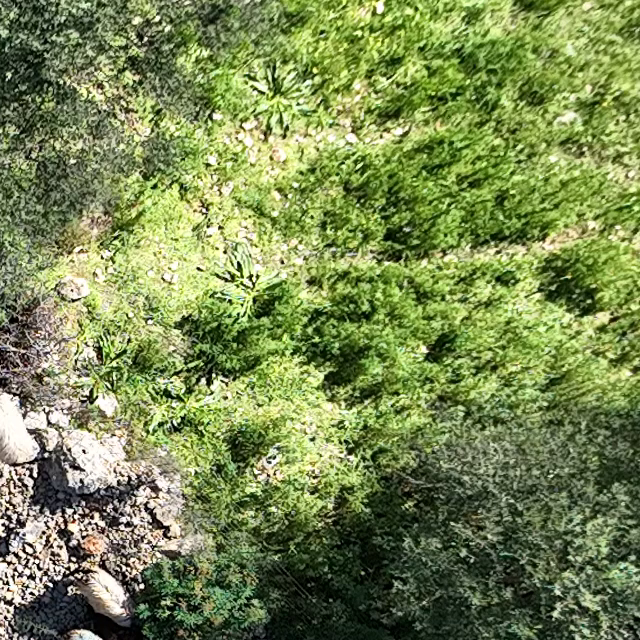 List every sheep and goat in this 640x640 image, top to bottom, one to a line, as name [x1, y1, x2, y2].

sheep [0, 370, 41, 463]
sheep [74, 566, 134, 627]
sheep [94, 614, 165, 639]
sheep [64, 627, 142, 639]